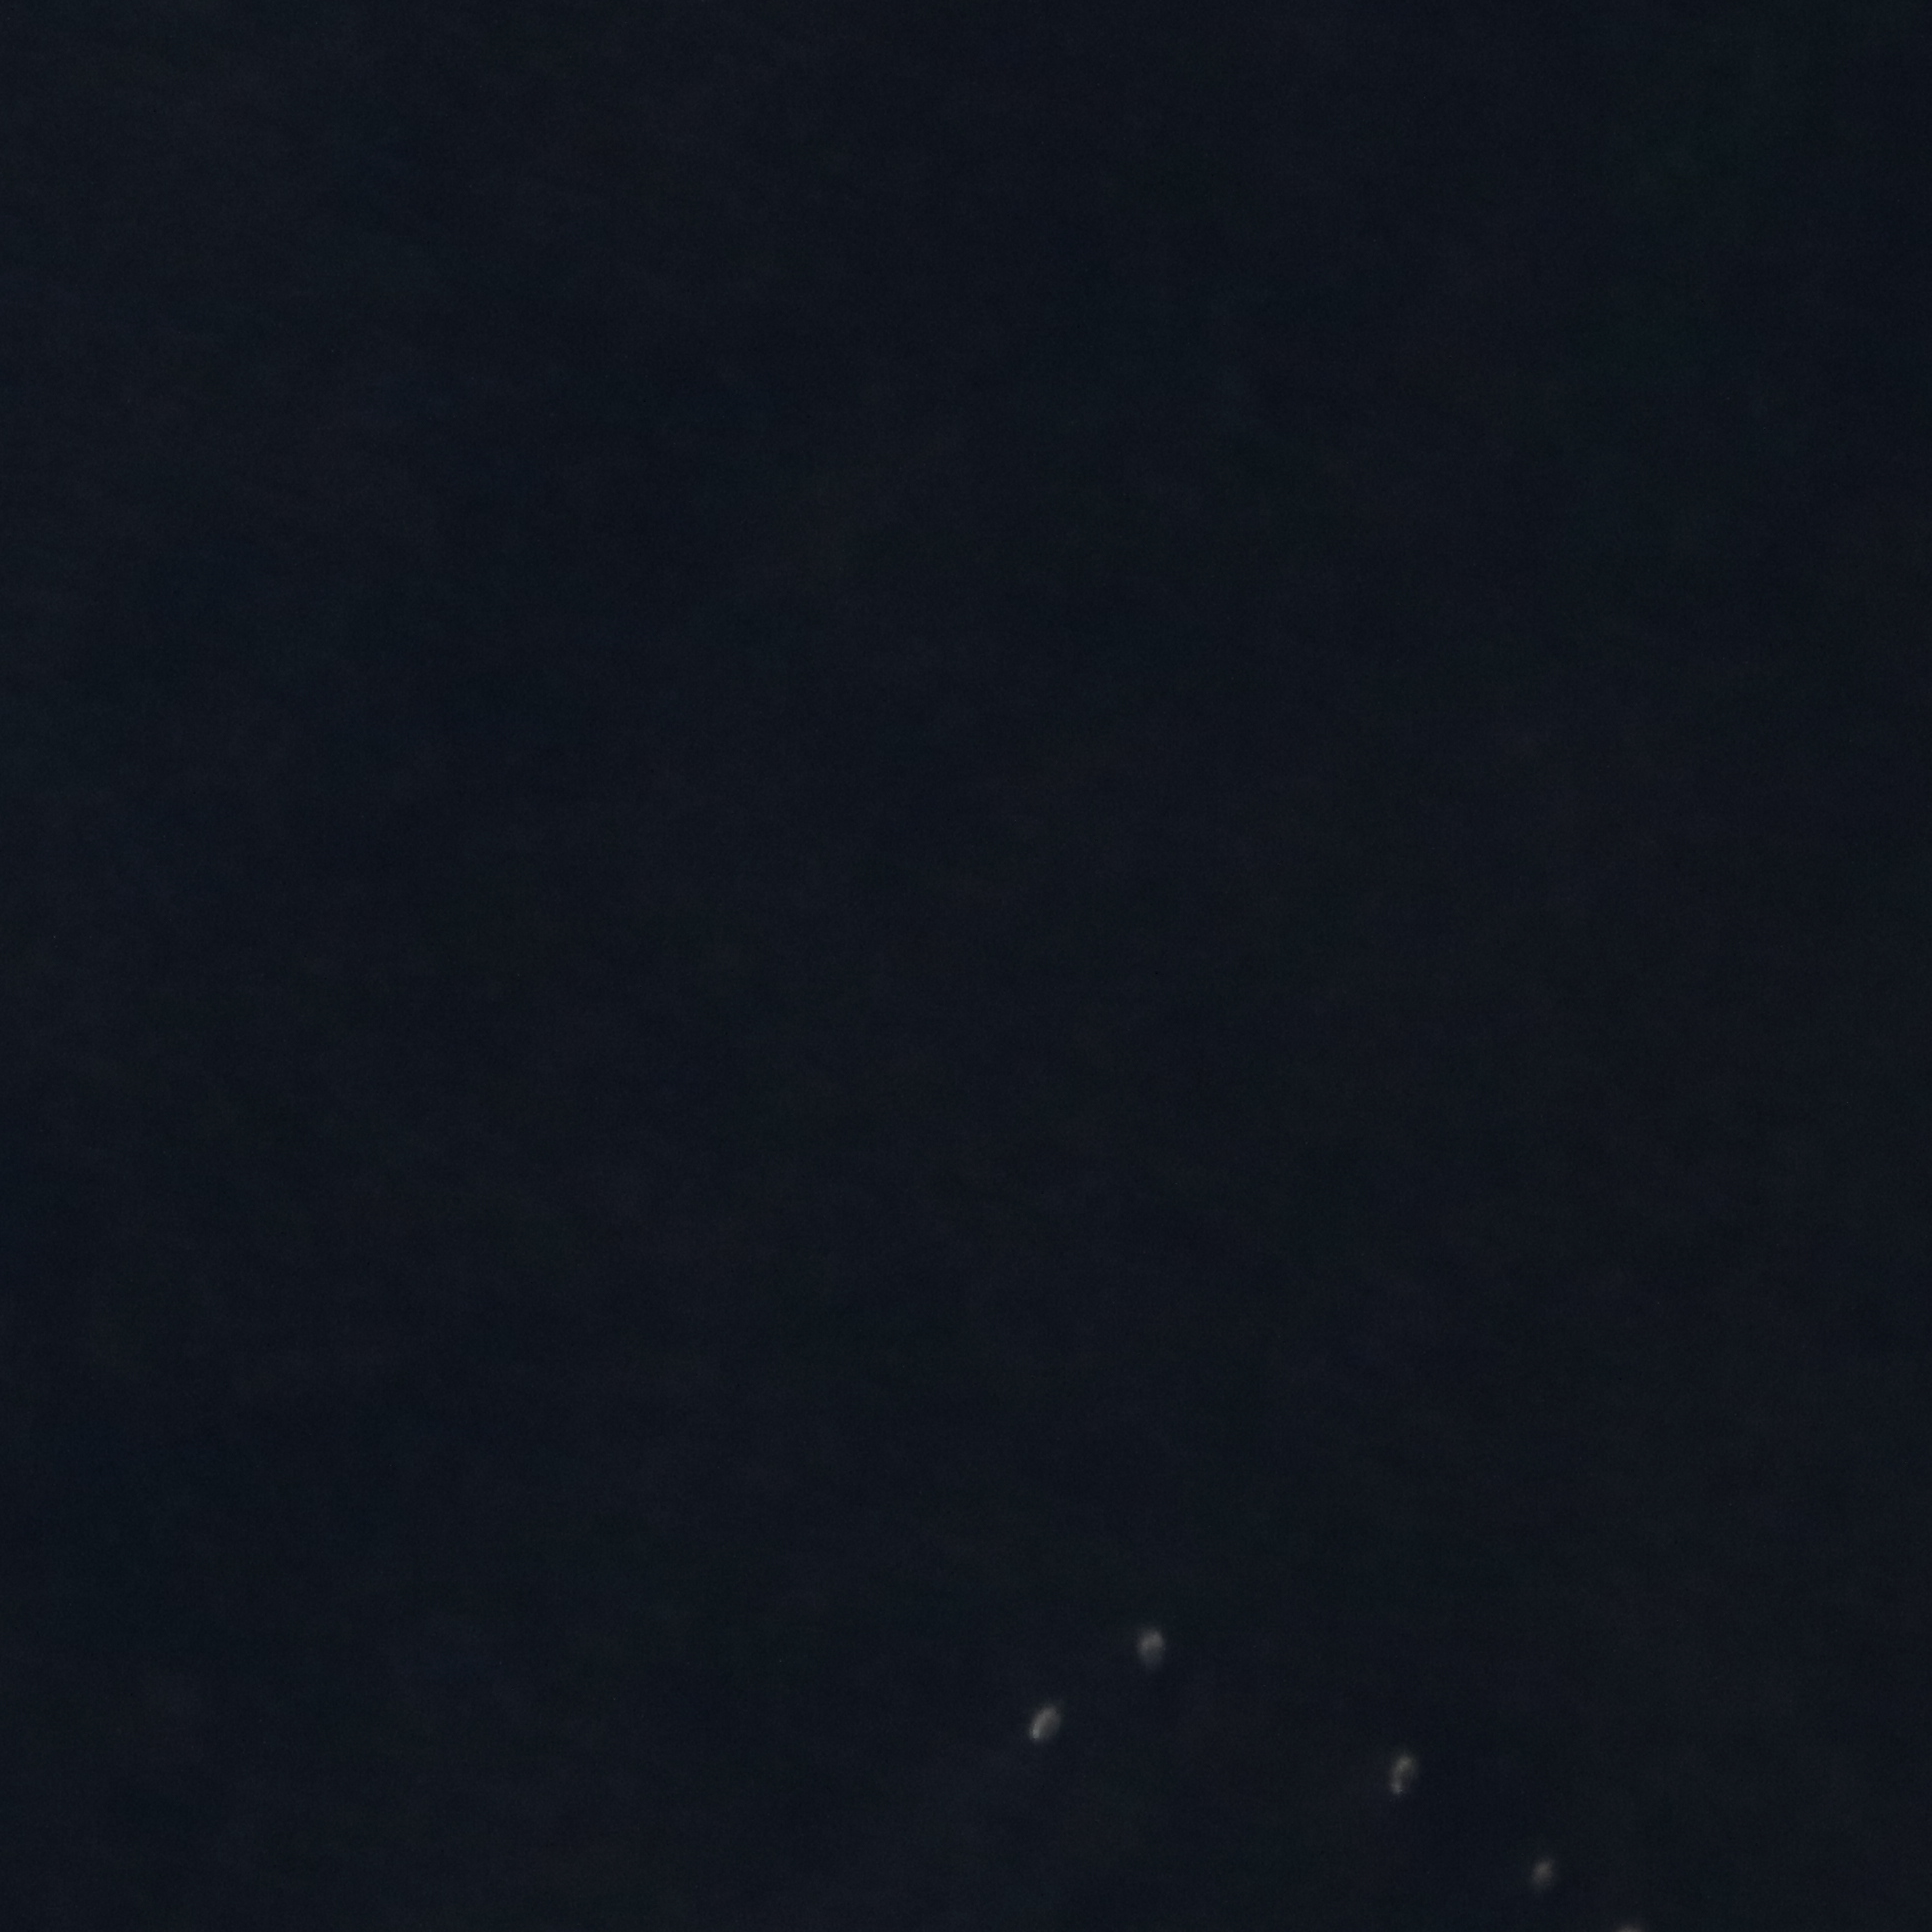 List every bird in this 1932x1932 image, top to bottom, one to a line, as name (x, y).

brant (1146, 1639)
brant (1045, 1727)
brant (1401, 1772)
brant (1545, 1877)